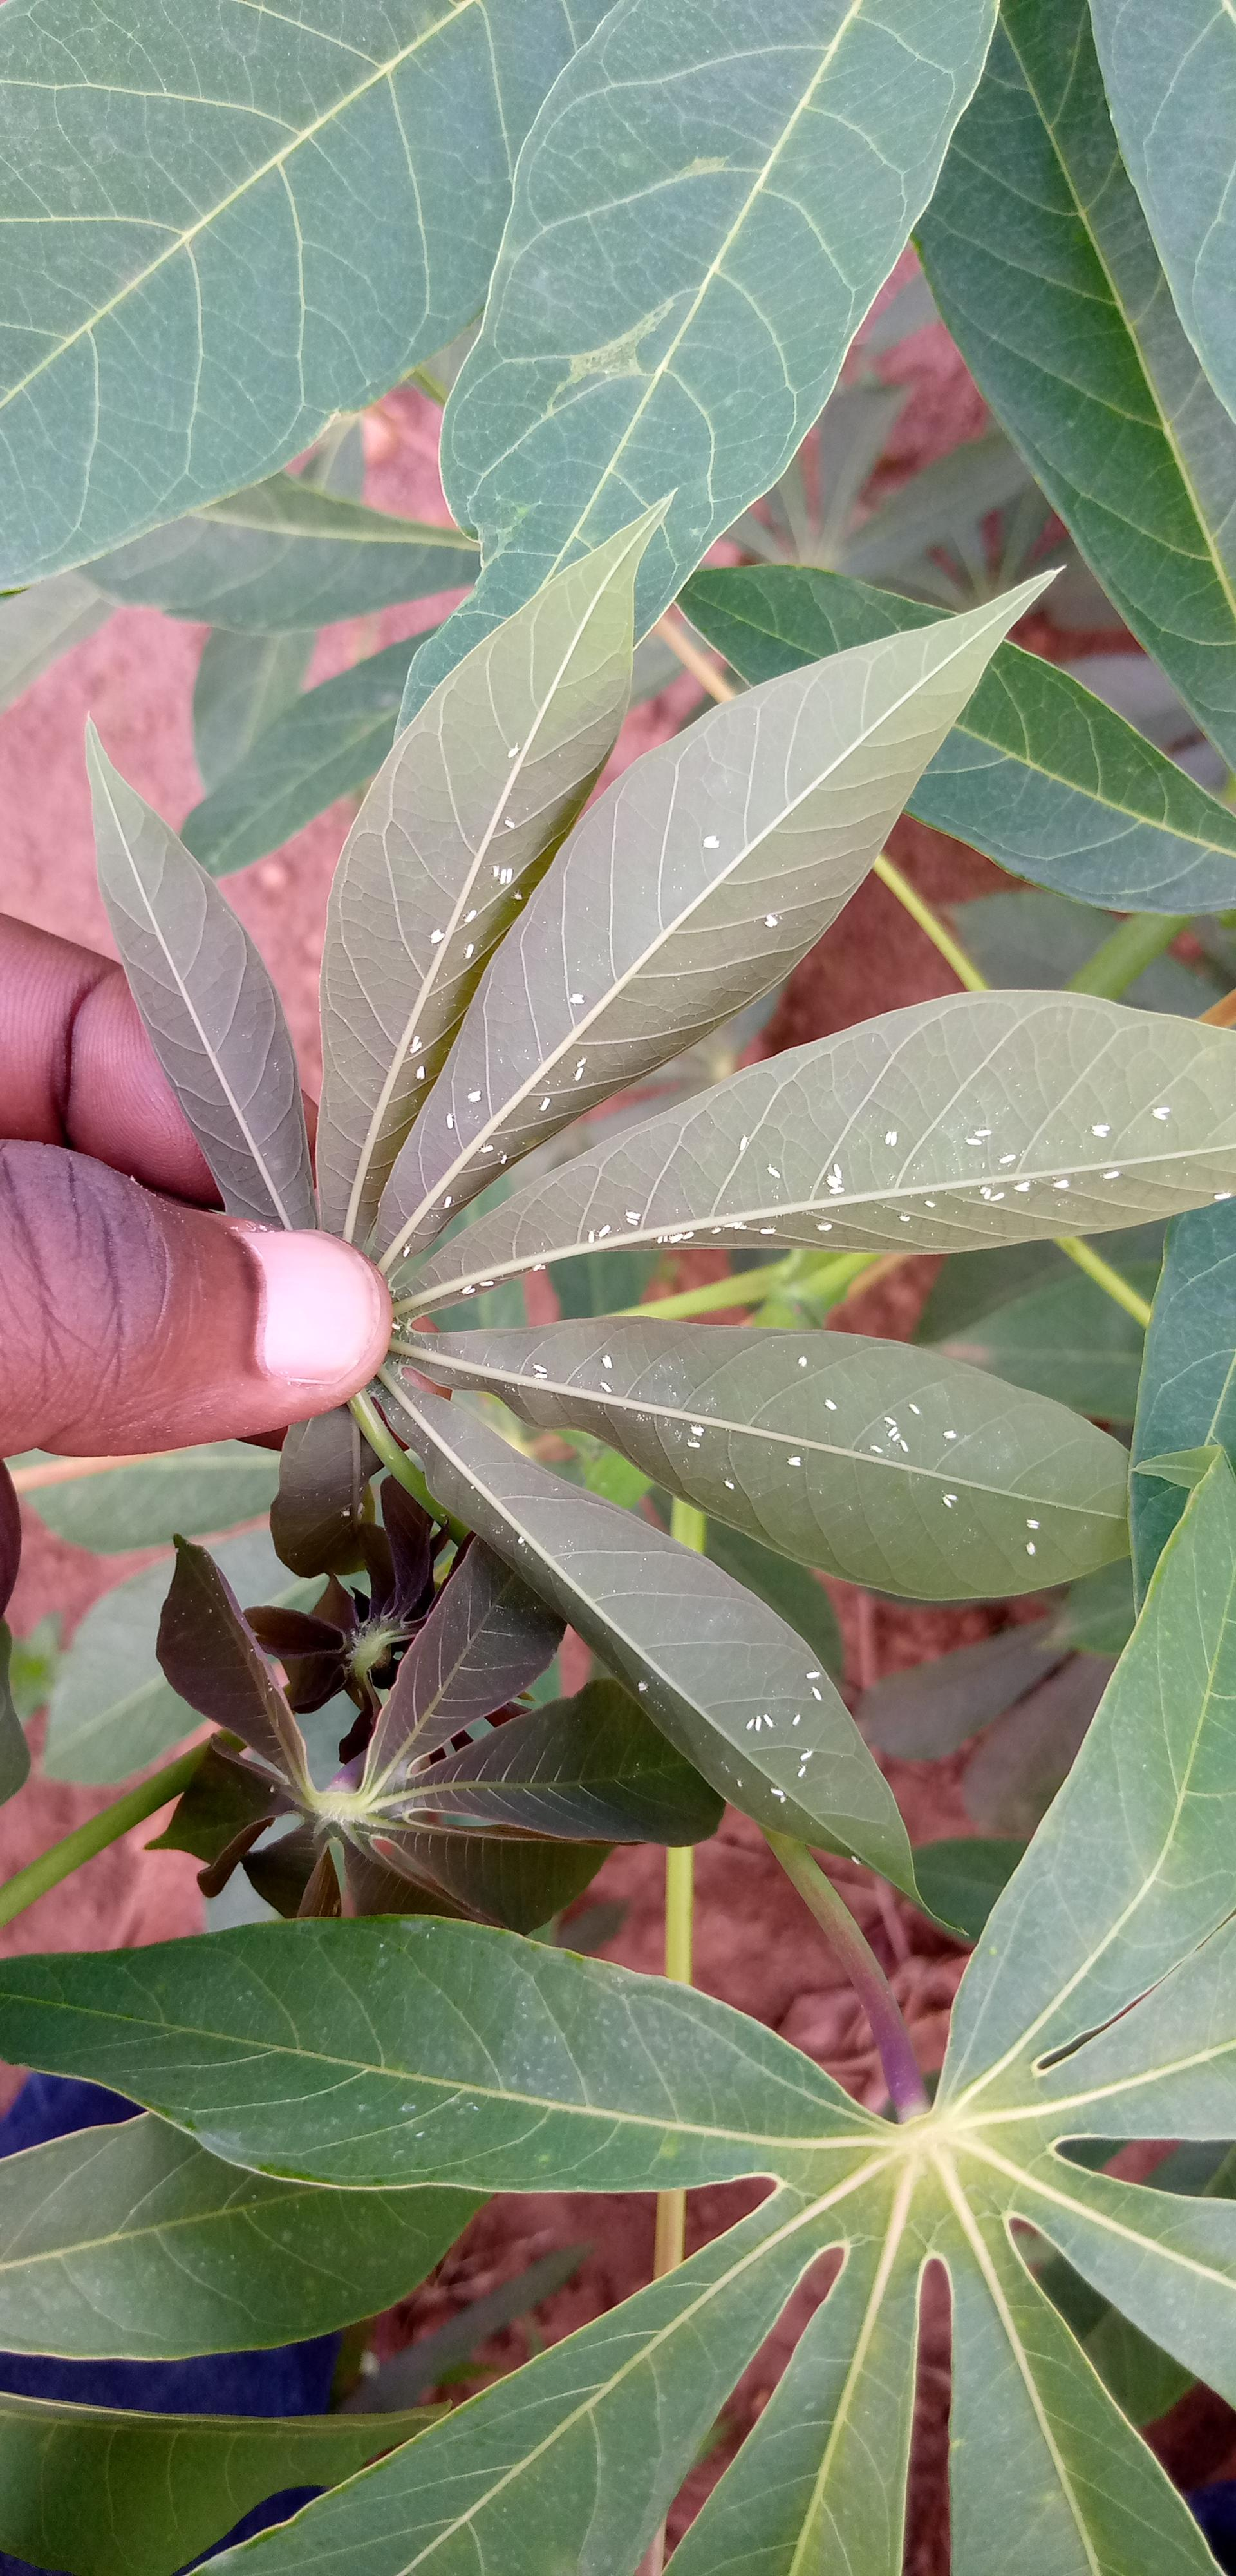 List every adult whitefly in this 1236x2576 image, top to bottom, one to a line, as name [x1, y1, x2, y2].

whitefly [505, 745, 520, 760]
whitefly [502, 818, 516, 831]
whitefly [702, 833, 718, 842]
whitefly [702, 842, 720, 849]
whitefly [491, 864, 501, 878]
whitefly [506, 866, 514, 885]
whitefly [498, 867, 507, 886]
whitefly [512, 891, 523, 902]
whitefly [462, 908, 478, 924]
whitefly [765, 914, 778, 926]
whitefly [763, 920, 773, 929]
whitefly [429, 927, 442, 939]
whitefly [430, 932, 445, 947]
whitefly [463, 941, 476, 961]
whitefly [571, 992, 585, 998]
whitefly [568, 998, 586, 1005]
whitefly [411, 1034, 420, 1047]
whitefly [409, 1041, 422, 1055]
whitefly [575, 1056, 587, 1068]
whitefly [419, 1065, 426, 1081]
whitefly [572, 1066, 585, 1083]
whitefly [415, 1067, 421, 1079]
whitefly [467, 1090, 482, 1099]
whitefly [469, 1095, 482, 1104]
whitefly [538, 1096, 552, 1113]
whitefly [1151, 1106, 1172, 1113]
whitefly [443, 1110, 456, 1131]
whitefly [1152, 1112, 1168, 1122]
whitefly [1089, 1123, 1110, 1132]
whitefly [971, 1128, 993, 1138]
whitefly [891, 1129, 898, 1147]
whitefly [884, 1130, 892, 1146]
whitefly [1090, 1131, 1107, 1138]
whitefly [736, 1133, 752, 1153]
whitefly [964, 1137, 983, 1147]
whitefly [478, 1143, 496, 1155]
whitefly [497, 1151, 510, 1168]
whitefly [998, 1153, 1017, 1166]
whitefly [832, 1162, 844, 1179]
whitefly [765, 1164, 782, 1179]
whitefly [1102, 1170, 1120, 1181]
whitefly [825, 1175, 843, 1186]
whitefly [1050, 1178, 1071, 1189]
whitefly [825, 1179, 838, 1189]
whitefly [1011, 1179, 1031, 1194]
whitefly [979, 1185, 987, 1195]
whitefly [829, 1186, 846, 1196]
whitefly [983, 1187, 991, 1202]
whitefly [988, 1190, 1006, 1203]
whitefly [1212, 1191, 1233, 1201]
whitefly [440, 1195, 454, 1211]
whitefly [922, 1198, 937, 1210]
whitefly [623, 1209, 642, 1220]
whitefly [898, 1213, 912, 1223]
whitefly [625, 1217, 639, 1227]
whitefly [814, 1220, 834, 1233]
whitefly [724, 1221, 739, 1229]
whitefly [732, 1222, 743, 1230]
whitefly [597, 1223, 612, 1239]
whitefly [711, 1226, 724, 1235]
whitefly [758, 1226, 778, 1236]
whitefly [586, 1229, 595, 1245]
whitefly [682, 1231, 695, 1242]
whitefly [668, 1233, 683, 1245]
whitefly [656, 1235, 662, 1245]
whitefly [662, 1235, 668, 1243]
whitefly [401, 1244, 412, 1258]
whitefly [531, 1263, 542, 1272]
whitefly [538, 1264, 547, 1272]
whitefly [479, 1280, 494, 1287]
whitefly [459, 1284, 473, 1294]
whitefly [465, 1287, 476, 1296]
whitefly [391, 1321, 402, 1331]
whitefly [604, 1354, 614, 1369]
whitefly [796, 1354, 804, 1365]
whitefly [600, 1356, 608, 1369]
whitefly [801, 1356, 807, 1368]
whitefly [531, 1363, 548, 1372]
whitefly [530, 1372, 548, 1380]
whitefly [597, 1380, 613, 1394]
whitefly [825, 1398, 838, 1409]
whitefly [823, 1401, 834, 1411]
whitefly [906, 1403, 922, 1416]
whitefly [881, 1414, 899, 1426]
whitefly [886, 1425, 898, 1439]
whitefly [689, 1426, 704, 1432]
whitefly [941, 1429, 955, 1436]
whitefly [691, 1430, 703, 1437]
whitefly [890, 1432, 901, 1443]
whitefly [945, 1433, 957, 1441]
whitefly [899, 1438, 911, 1452]
whitefly [684, 1440, 702, 1449]
whitefly [868, 1443, 885, 1455]
whitefly [787, 1455, 801, 1462]
whitefly [784, 1461, 803, 1467]
whitefly [722, 1479, 738, 1493]
whitefly [944, 1492, 959, 1502]
whitefly [941, 1495, 953, 1510]
whitefly [340, 1509, 351, 1518]
whitefly [1025, 1518, 1040, 1524]
whitefly [1024, 1524, 1038, 1529]
whitefly [516, 1535, 525, 1545]
whitefly [1028, 1541, 1036, 1553]
whitefly [1025, 1543, 1033, 1556]
whitefly [803, 1669, 823, 1680]
whitefly [636, 1681, 646, 1687]
whitefly [810, 1684, 825, 1701]
whitefly [638, 1685, 648, 1693]
whitefly [753, 1712, 764, 1732]
whitefly [790, 1712, 802, 1727]
whitefly [762, 1713, 778, 1730]
whitefly [744, 1717, 755, 1732]
whitefly [798, 1748, 814, 1761]
whitefly [796, 1764, 807, 1779]
whitefly [735, 1778, 745, 1790]
whitefly [768, 1786, 785, 1796]
whitefly [778, 1794, 789, 1805]
whitefly [849, 1853, 862, 1866]